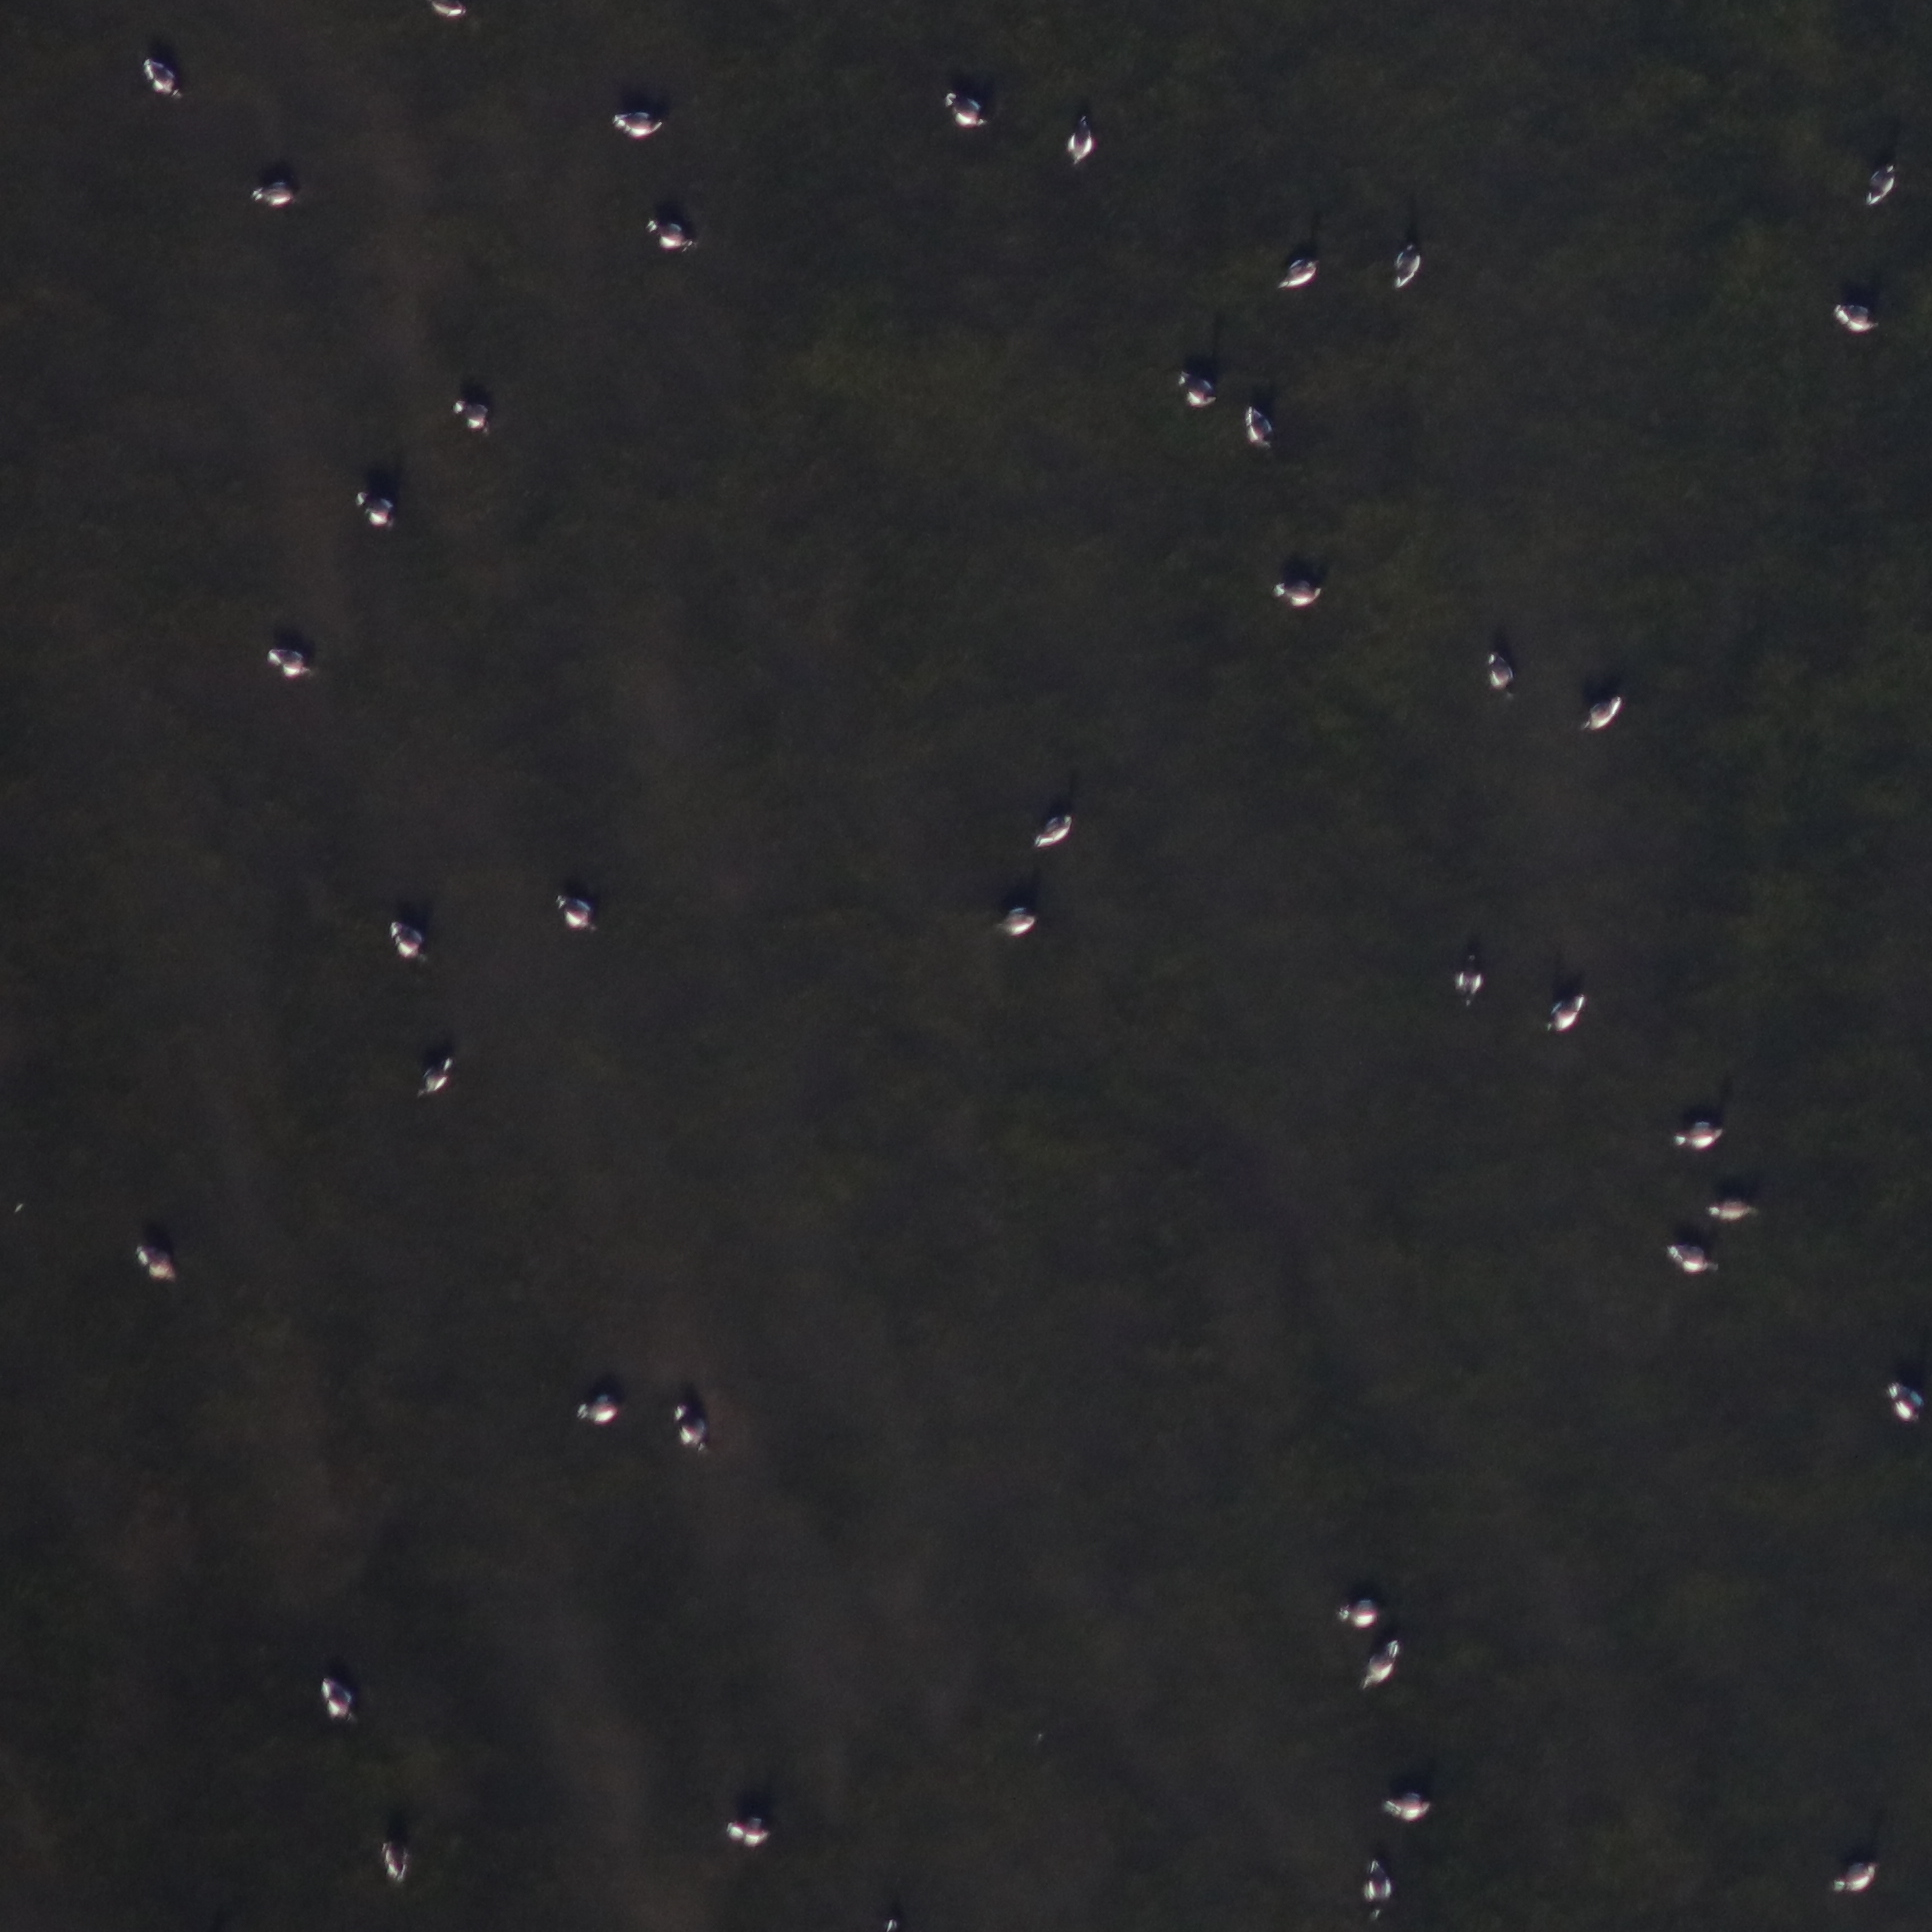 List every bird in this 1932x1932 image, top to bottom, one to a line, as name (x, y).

brant (445, 3)
brant (161, 74)
brant (965, 110)
brant (640, 122)
brant (1080, 142)
brant (1881, 181)
brant (277, 190)
brant (672, 233)
brant (1408, 263)
brant (1297, 271)
brant (1856, 317)
brant (1198, 388)
brant (474, 413)
brant (1260, 426)
brant (377, 507)
brant (1302, 589)
brant (290, 659)
brant (1501, 671)
brant (1603, 712)
brant (1053, 830)
brant (578, 911)
brant (1018, 920)
brant (408, 940)
brant (1470, 981)
brant (1564, 1011)
brant (435, 1075)
brant (1701, 1132)
brant (1734, 1208)
brant (1693, 1255)
brant (168, 1261)
brant (1906, 1400)
brant (601, 1406)
brant (691, 1426)
brant (1363, 1611)
brant (1380, 1664)
brant (338, 1698)
brant (1410, 1804)
brant (751, 1831)
brant (395, 1856)
brant (1855, 1874)
brant (1379, 1889)